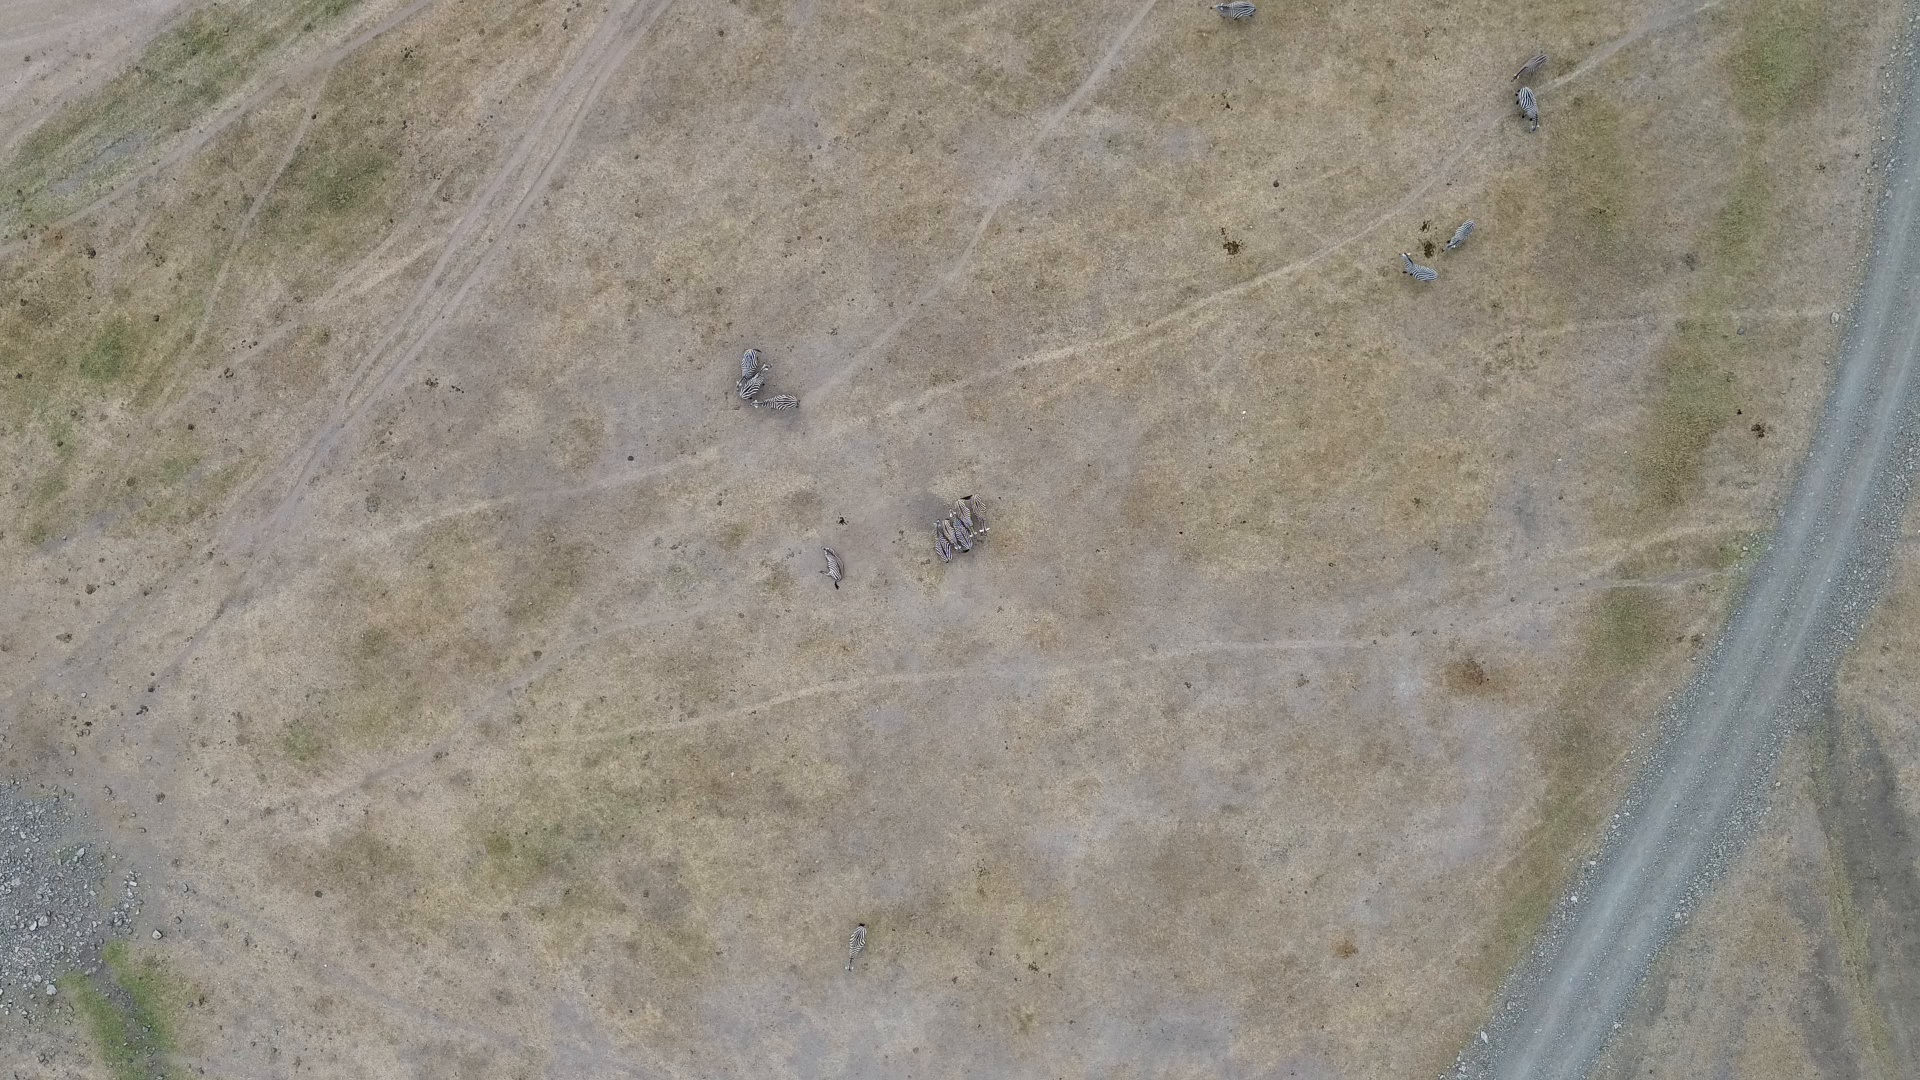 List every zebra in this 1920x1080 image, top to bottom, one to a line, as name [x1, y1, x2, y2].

zebra [1215, 1, 1255, 17]
zebra [1515, 52, 1548, 75]
zebra [1516, 86, 1540, 131]
zebra [1445, 220, 1475, 251]
zebra [1402, 255, 1439, 282]
zebra [738, 350, 757, 382]
zebra [741, 360, 768, 394]
zebra [751, 393, 799, 411]
zebra [971, 493, 989, 536]
zebra [955, 499, 978, 540]
zebra [949, 509, 972, 549]
zebra [934, 519, 952, 562]
zebra [942, 519, 961, 551]
zebra [823, 547, 842, 585]
zebra [845, 926, 866, 970]